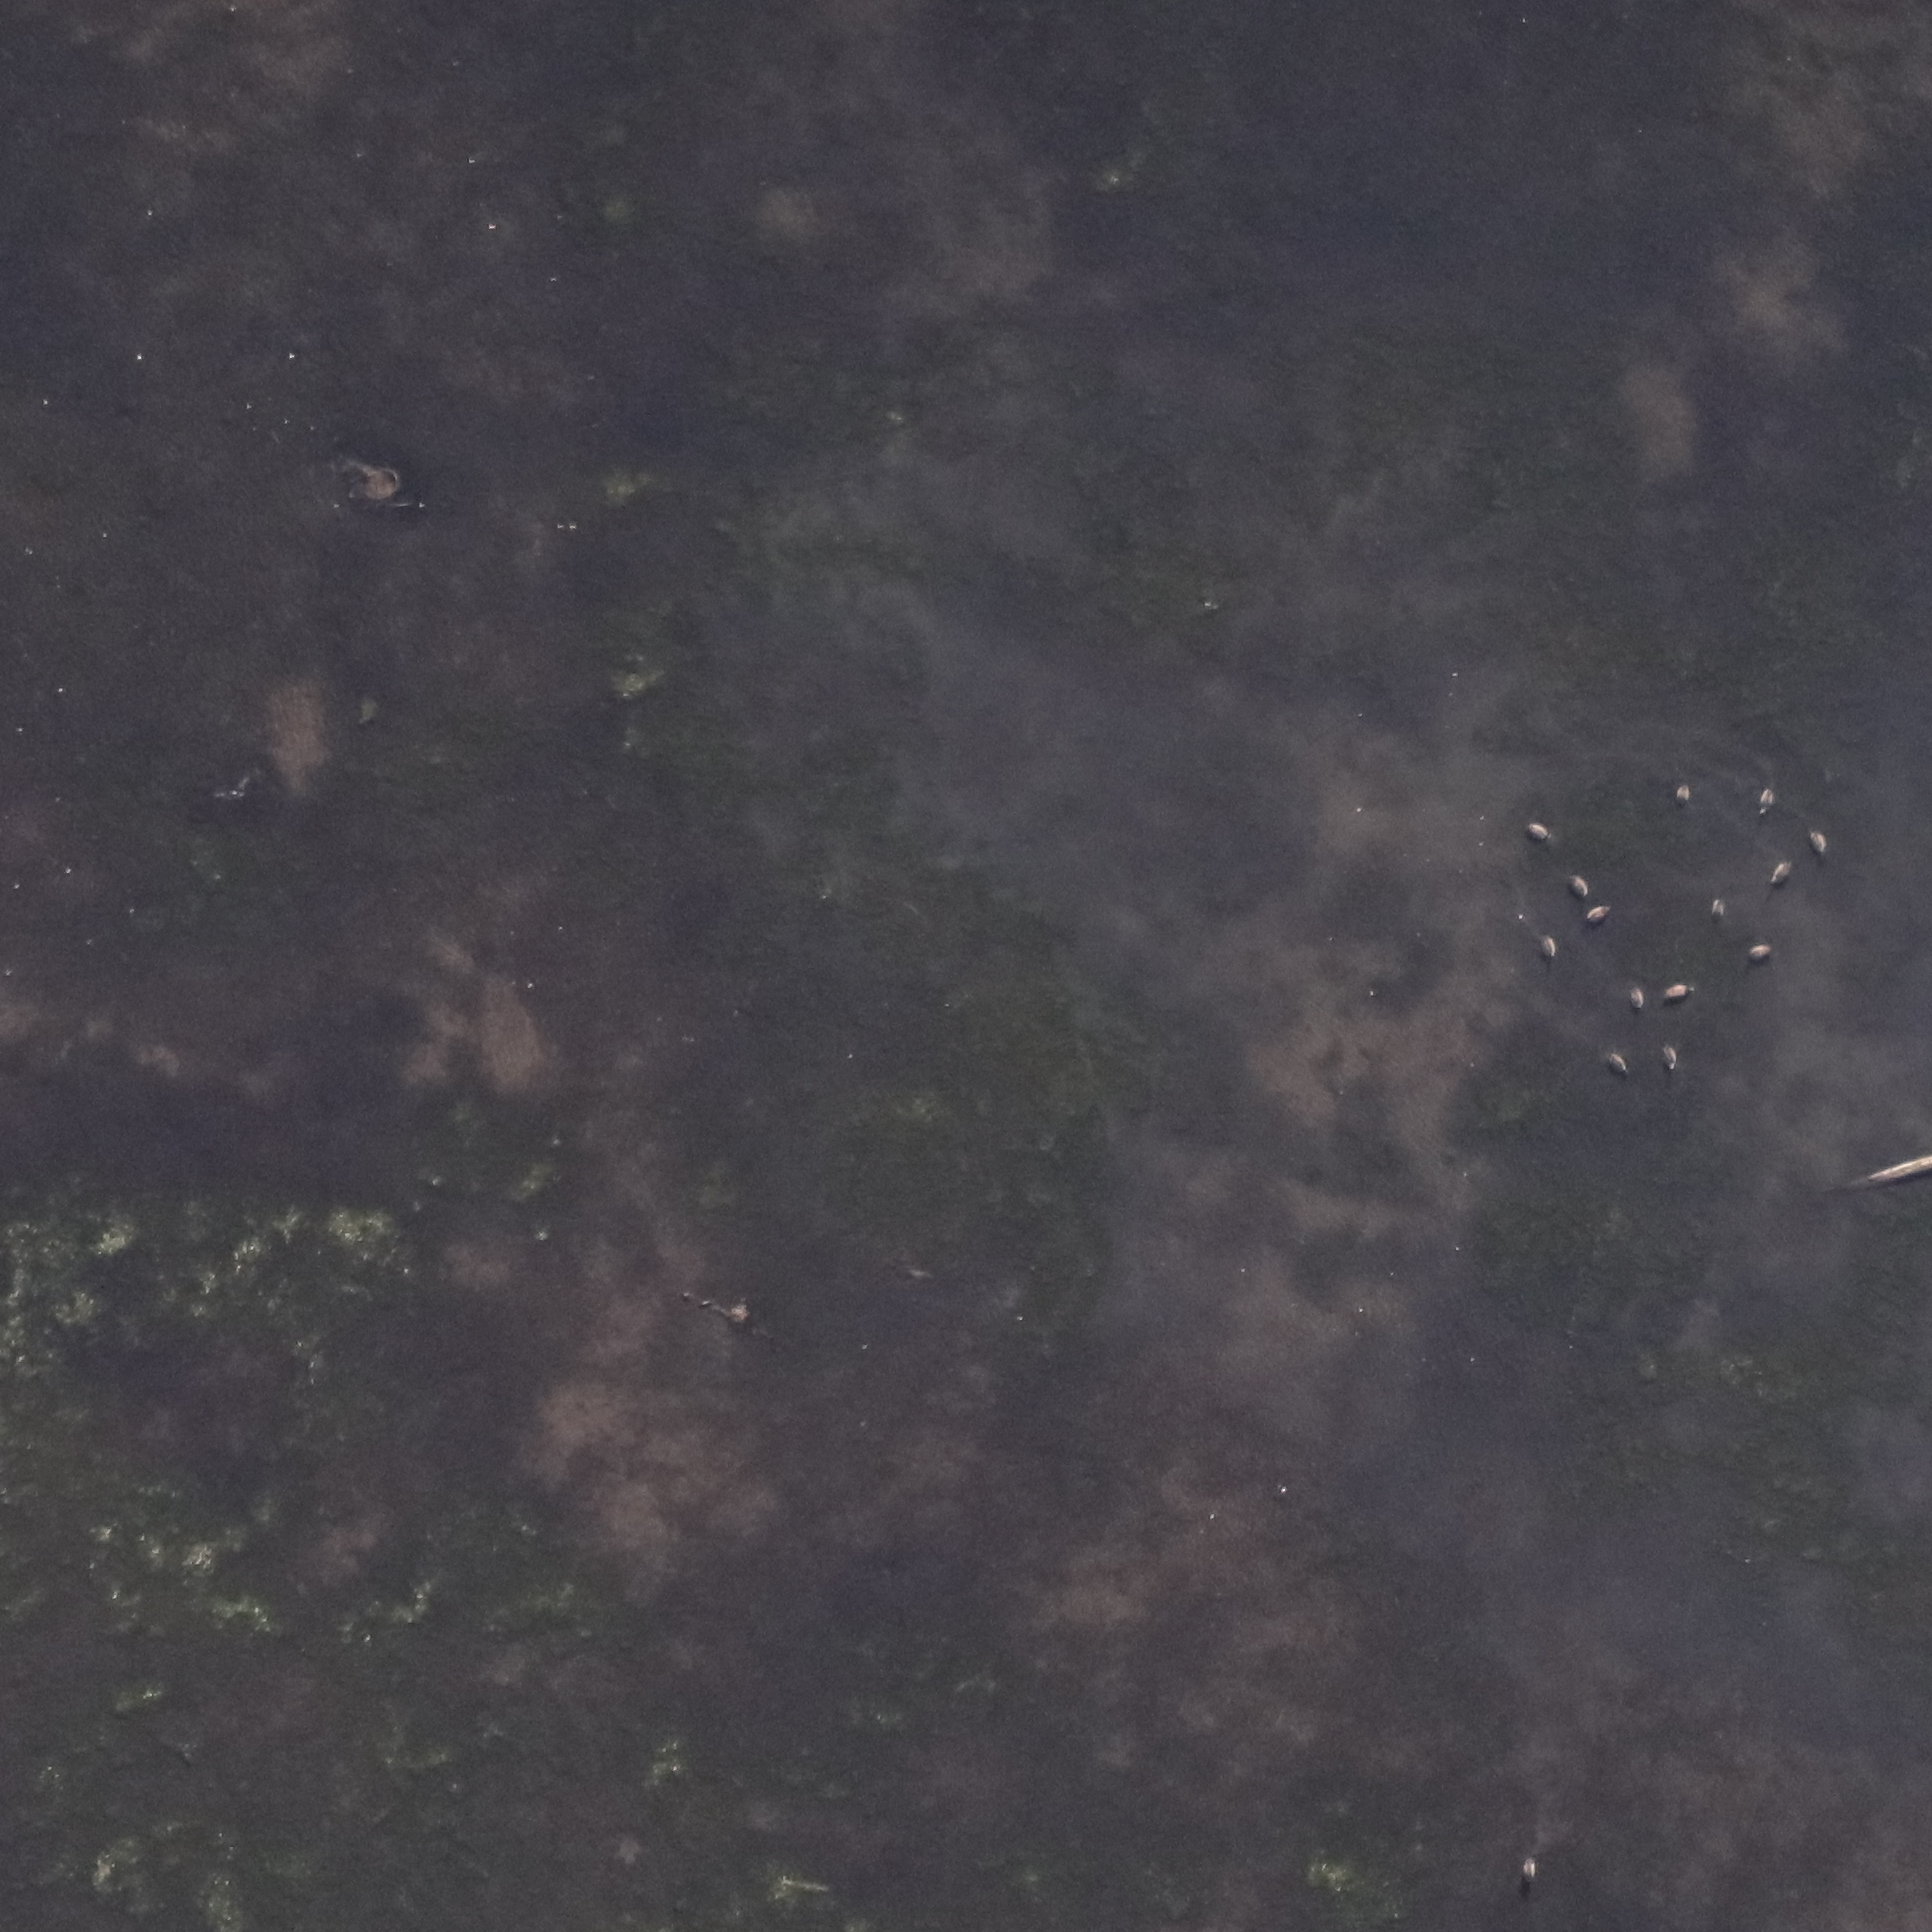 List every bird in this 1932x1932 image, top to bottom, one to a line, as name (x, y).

Canada goose (1683, 794)
Canada goose (1767, 802)
Canada goose (1539, 832)
Canada goose (1817, 842)
Canada goose (1782, 871)
Canada goose (1581, 885)
Canada goose (1716, 909)
Canada goose (1597, 914)
Canada goose (1549, 946)
Canada goose (1758, 953)
Canada goose (1678, 992)
Canada goose (1637, 998)
Canada goose (1670, 1058)
Canada goose (1618, 1063)
Canada goose (1528, 1870)